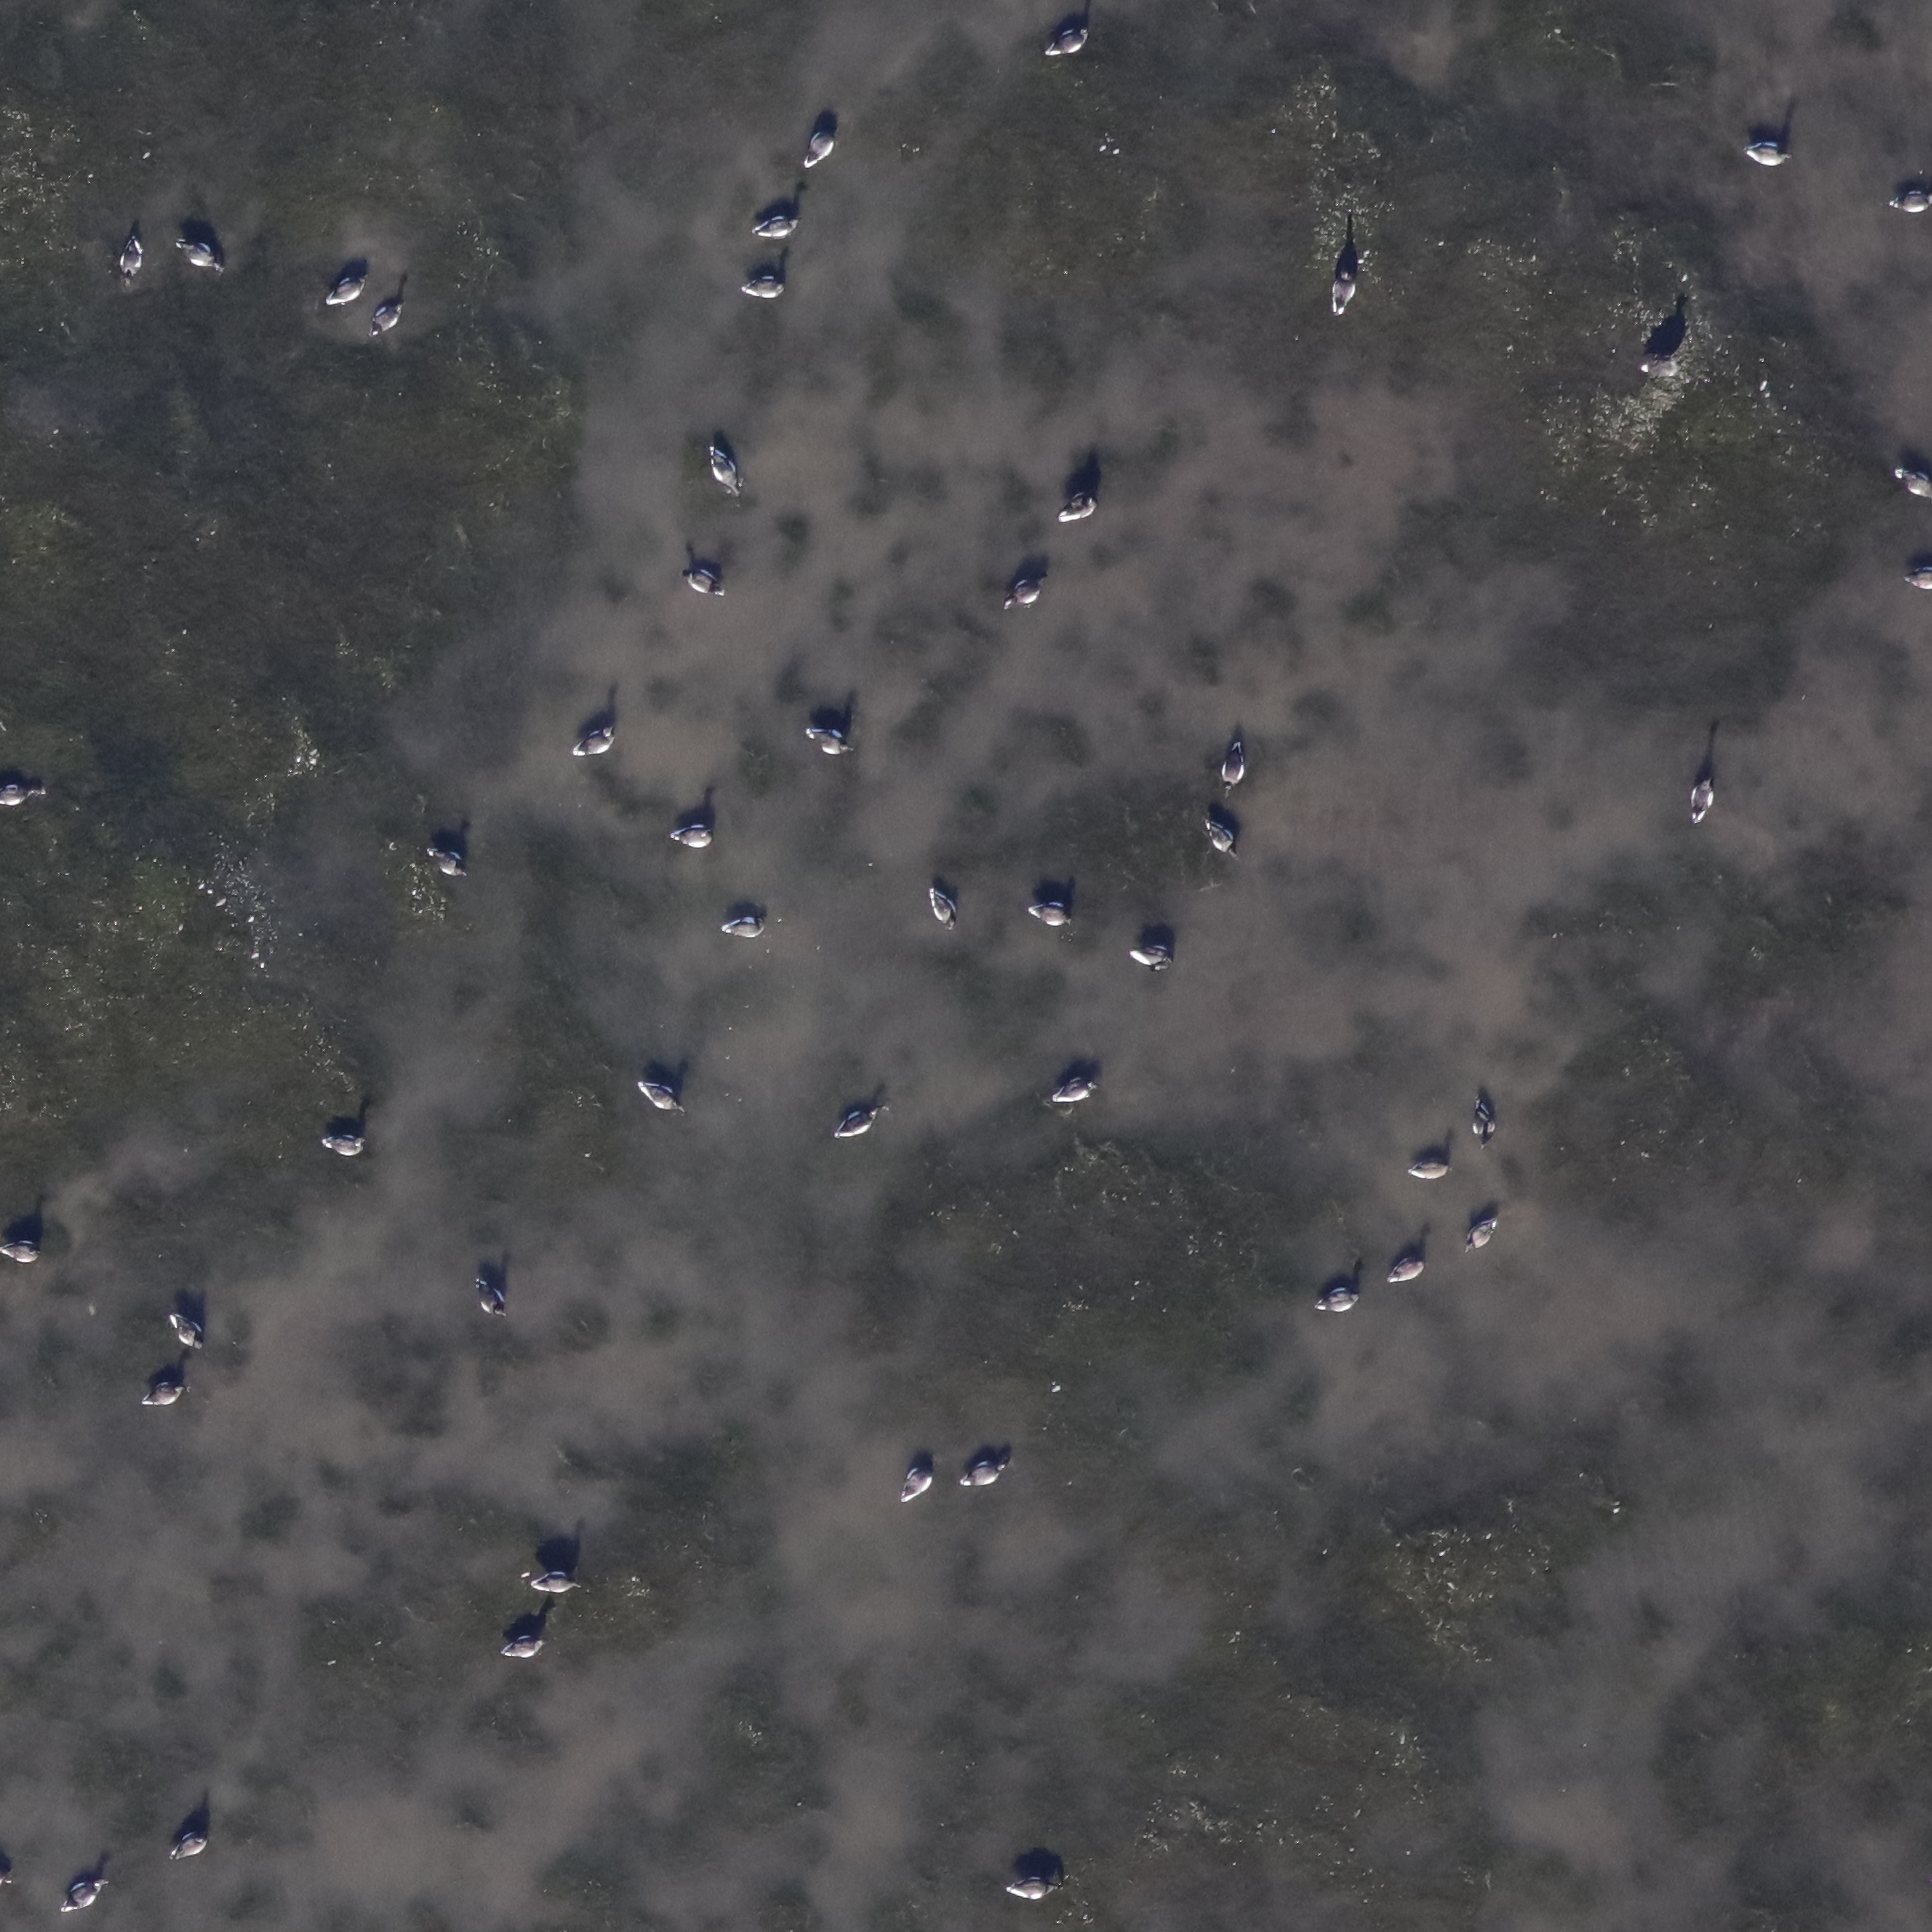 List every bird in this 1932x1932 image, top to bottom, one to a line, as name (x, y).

brant (1068, 41)
brant (818, 146)
brant (1767, 151)
brant (1914, 200)
brant (776, 225)
brant (198, 254)
brant (129, 257)
brant (762, 284)
brant (346, 290)
brant (1344, 290)
brant (383, 319)
brant (1662, 367)
brant (724, 467)
brant (1918, 484)
brant (1075, 507)
brant (1928, 577)
brant (703, 578)
brant (1025, 590)
brant (825, 740)
brant (595, 742)
brant (1232, 769)
brant (11, 794)
brant (1701, 797)
brant (693, 836)
brant (1220, 840)
brant (448, 861)
brant (942, 906)
brant (1052, 912)
brant (746, 927)
brant (1147, 957)
brant (1073, 1090)
brant (661, 1095)
brant (859, 1121)
brant (1483, 1123)
brant (342, 1143)
brant (1431, 1168)
brant (1481, 1231)
brant (20, 1251)
brant (1407, 1267)
brant (490, 1295)
brant (1339, 1299)
brant (185, 1331)
brant (162, 1391)
brant (984, 1472)
brant (914, 1485)
brant (552, 1581)
brant (523, 1647)
brant (189, 1845)
brant (1028, 1887)
brant (83, 1896)